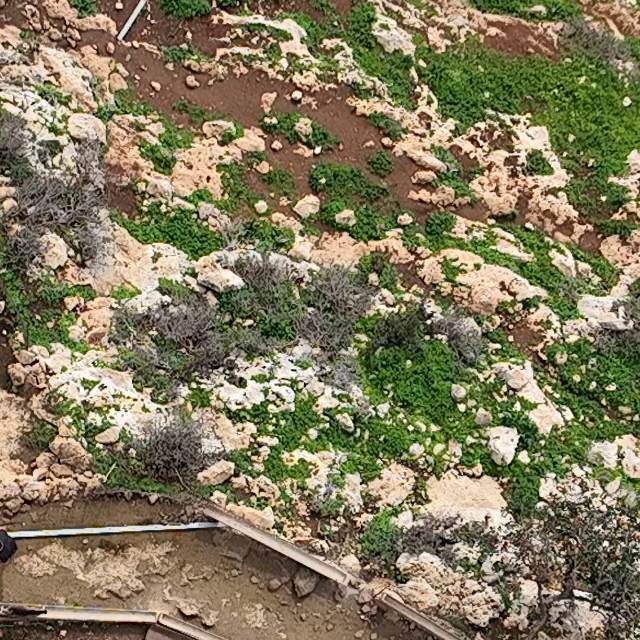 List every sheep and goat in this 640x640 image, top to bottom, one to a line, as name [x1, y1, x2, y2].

goat [0, 604, 48, 618]